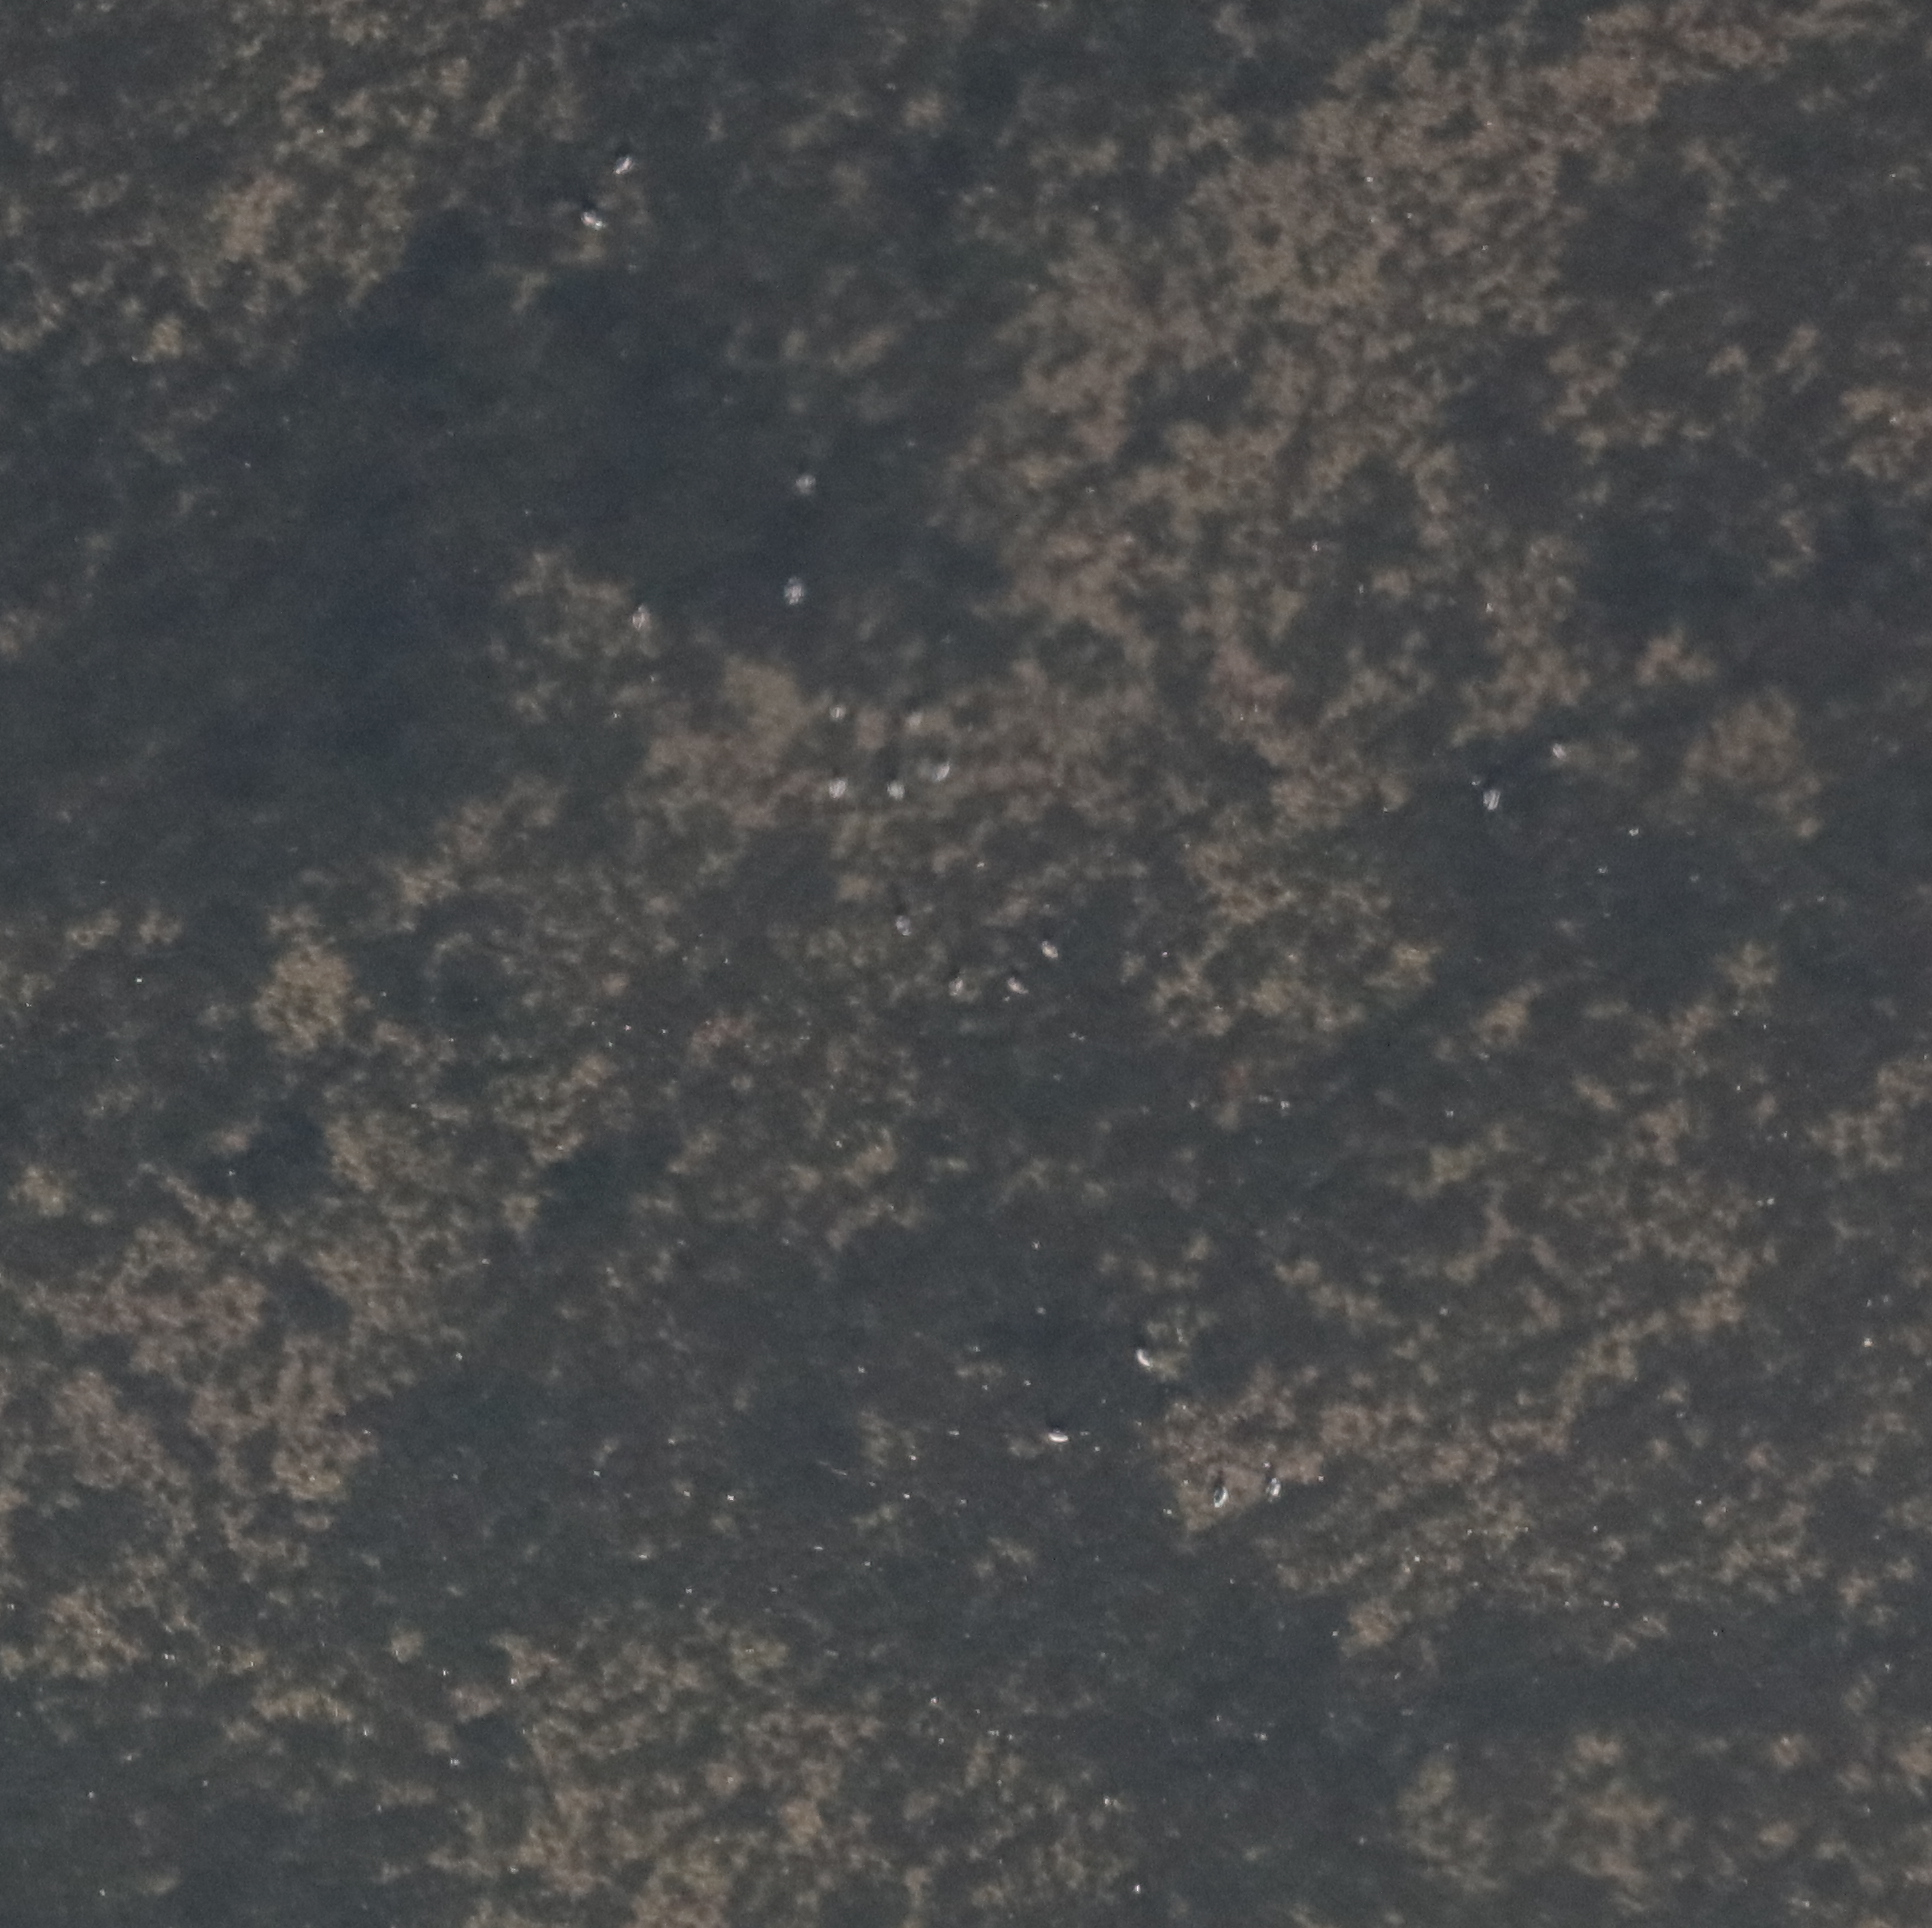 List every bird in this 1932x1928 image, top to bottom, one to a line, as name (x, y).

brant (620, 166)
brant (593, 218)
brant (802, 485)
brant (789, 589)
brant (638, 618)
brant (839, 707)
brant (911, 718)
brant (1560, 751)
brant (939, 772)
brant (837, 788)
brant (894, 788)
brant (1488, 797)
brant (905, 925)
brant (1050, 950)
brant (961, 987)
brant (1016, 988)
brant (1143, 1358)
brant (1058, 1436)
brant (1273, 1488)
brant (1223, 1495)